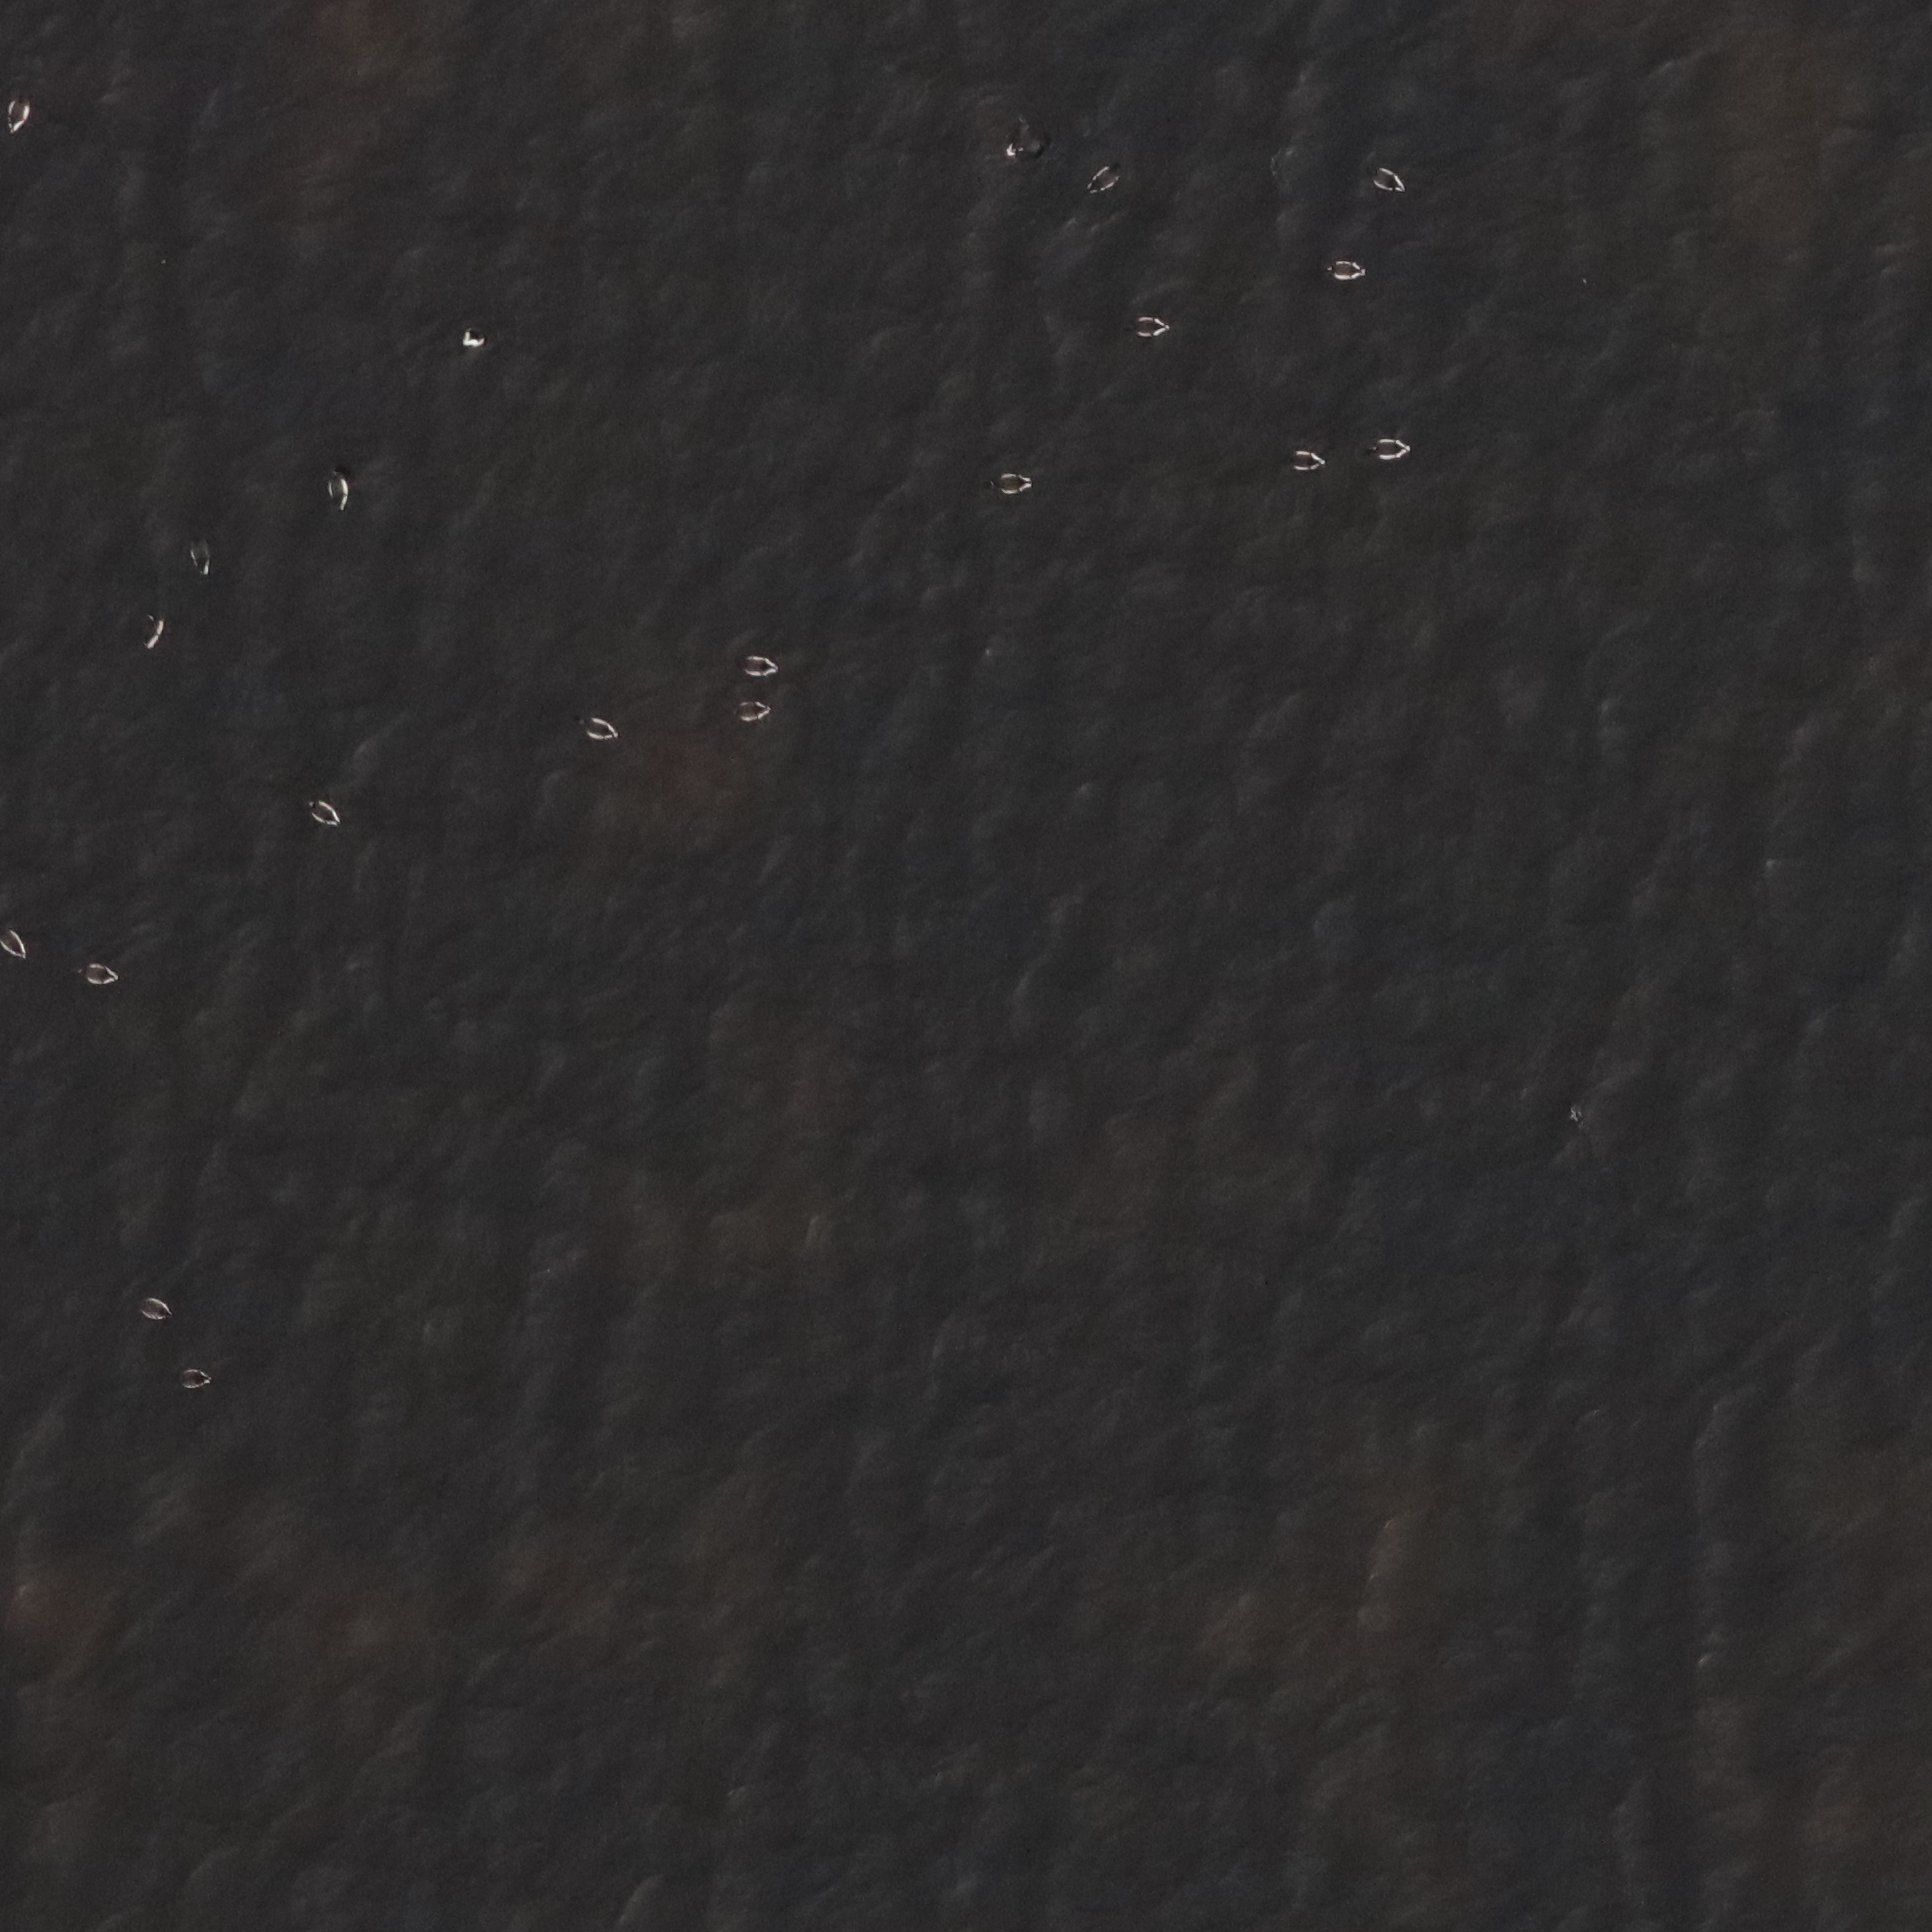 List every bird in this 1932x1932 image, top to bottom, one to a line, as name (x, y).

brant (18, 113)
brant (1017, 140)
brant (1103, 180)
brant (1386, 180)
brant (1342, 268)
brant (1146, 327)
brant (476, 336)
brant (1388, 449)
brant (1304, 460)
brant (1009, 484)
brant (340, 488)
brant (202, 555)
brant (152, 635)
brant (756, 666)
brant (751, 711)
brant (598, 729)
brant (324, 812)
brant (11, 941)
brant (98, 974)
brant (154, 1308)
brant (192, 1377)